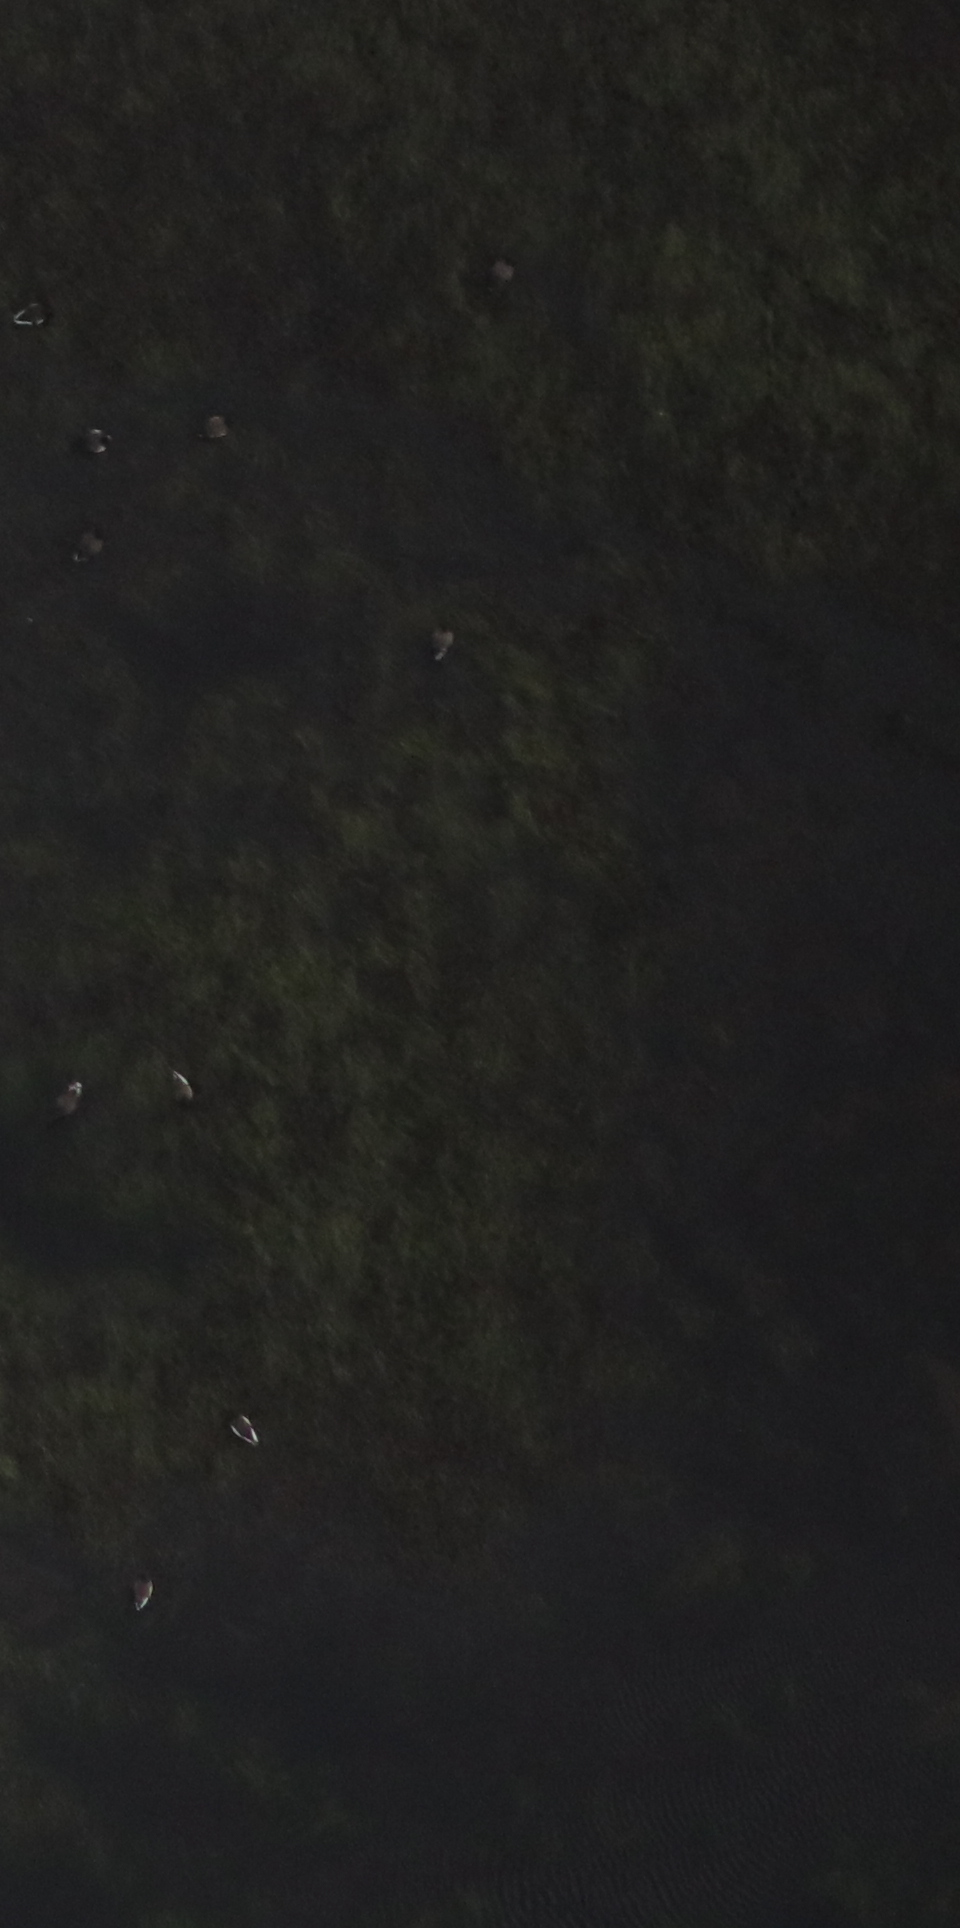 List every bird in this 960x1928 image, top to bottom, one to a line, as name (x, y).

brant (501, 275)
brant (34, 314)
brant (215, 428)
brant (97, 440)
brant (90, 545)
brant (444, 643)
brant (184, 1085)
brant (69, 1099)
brant (244, 1430)
brant (142, 1593)